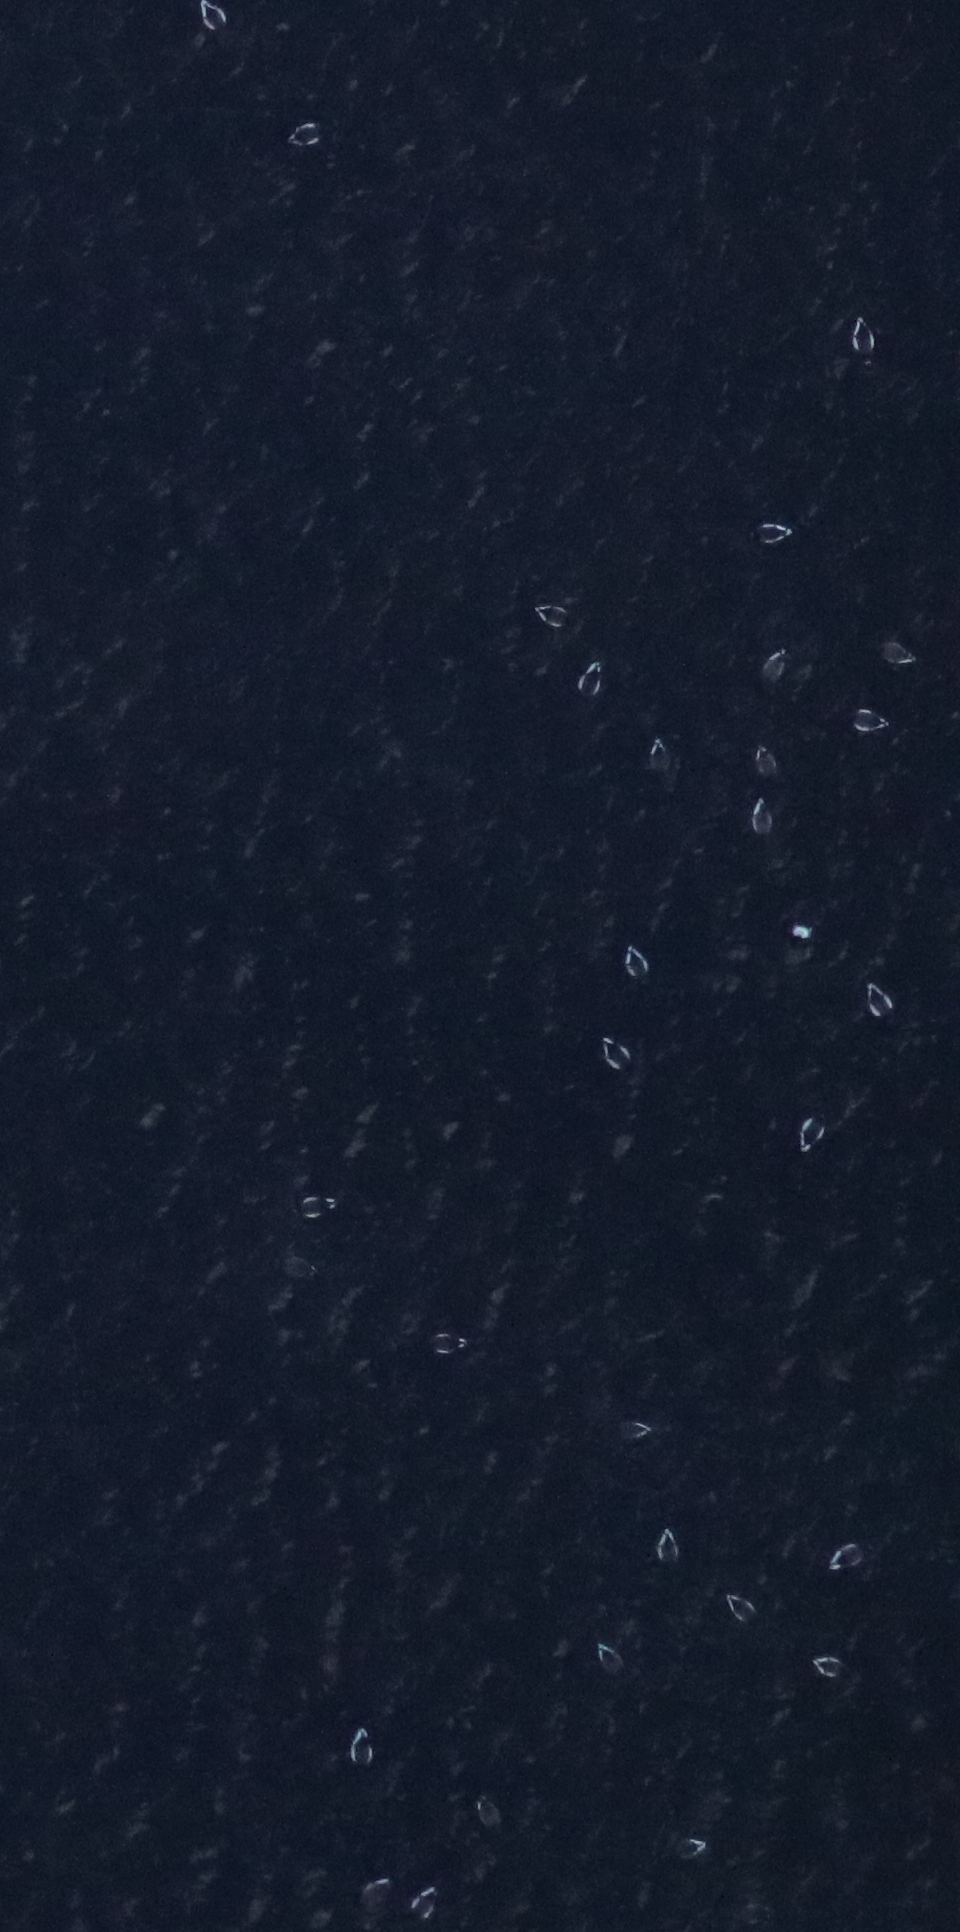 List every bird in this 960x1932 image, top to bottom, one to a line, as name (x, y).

brant (214, 16)
brant (305, 134)
brant (862, 338)
brant (769, 533)
brant (557, 616)
brant (893, 651)
brant (774, 665)
brant (589, 683)
brant (866, 721)
brant (657, 758)
brant (764, 763)
brant (762, 818)
brant (635, 966)
brant (877, 1001)
brant (618, 1054)
brant (812, 1132)
brant (312, 1207)
brant (298, 1265)
brant (446, 1343)
brant (633, 1429)
brant (665, 1549)
brant (849, 1558)
brant (742, 1610)
brant (610, 1661)
brant (832, 1668)
brant (360, 1751)
brant (490, 1815)
brant (689, 1847)
brant (375, 1889)
brant (423, 1905)